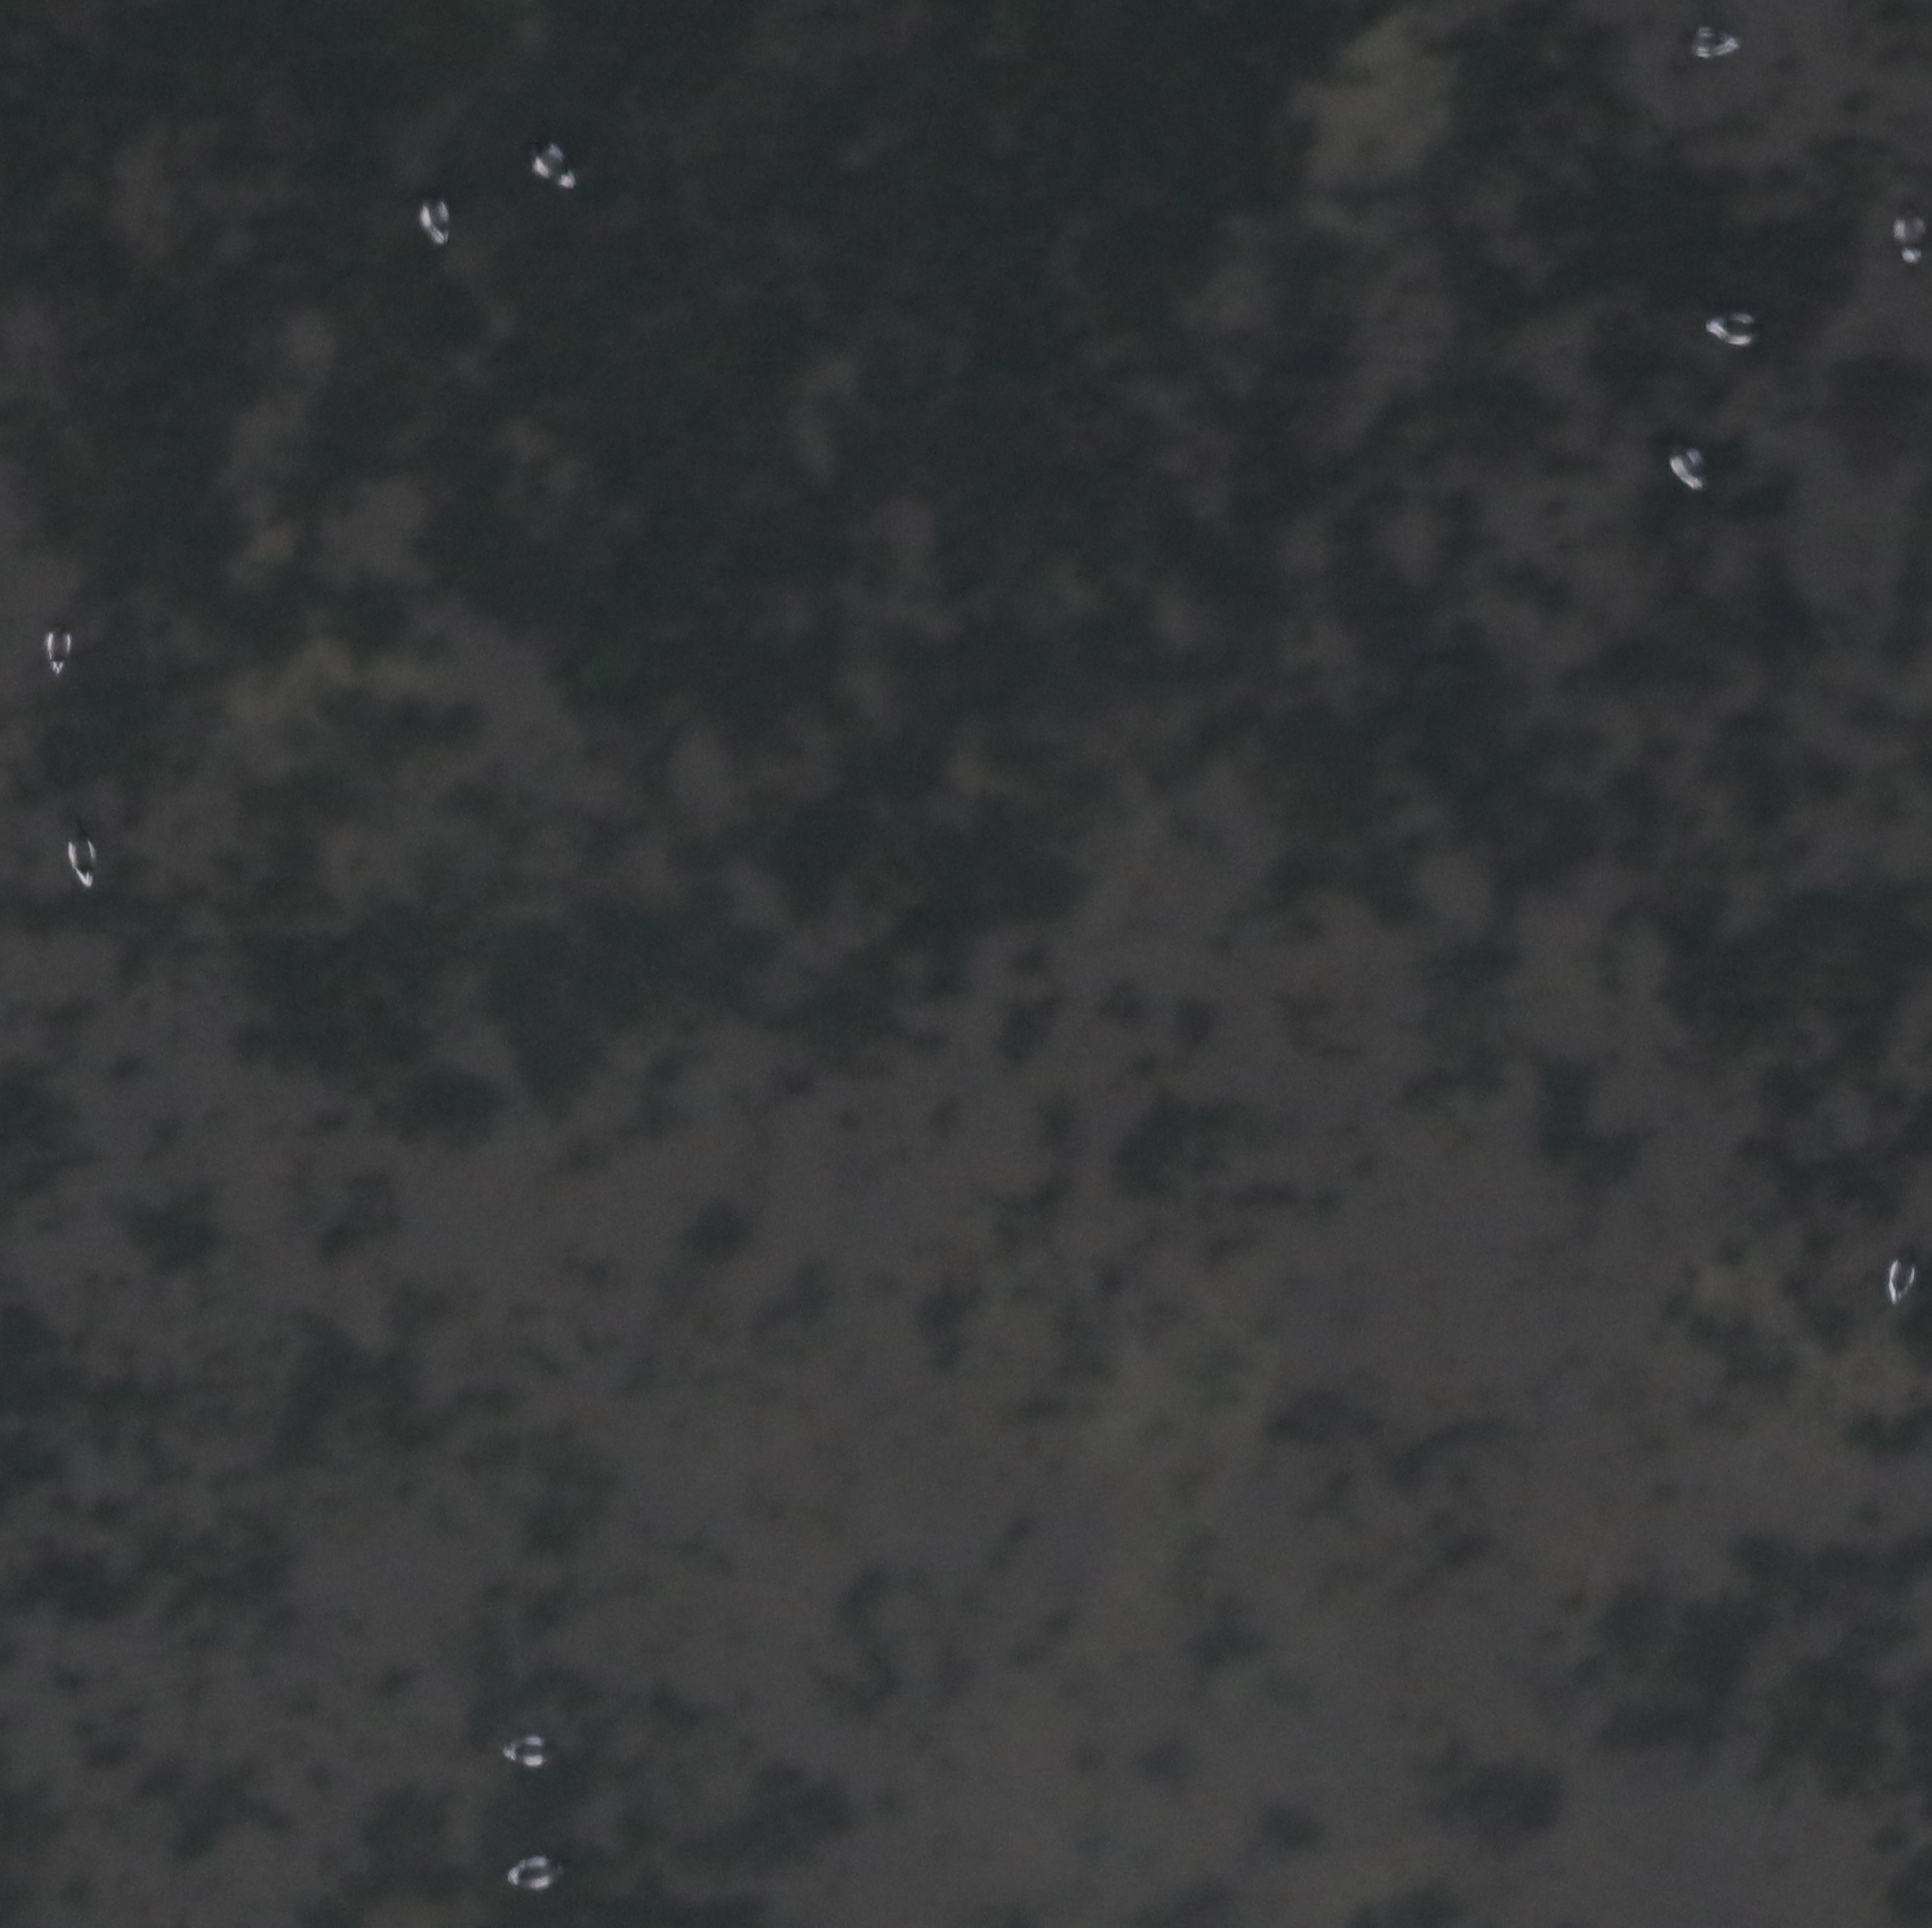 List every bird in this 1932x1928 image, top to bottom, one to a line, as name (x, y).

brant (1709, 45)
brant (554, 164)
brant (437, 218)
brant (1909, 235)
brant (1735, 328)
brant (1688, 468)
brant (59, 650)
brant (82, 856)
brant (1900, 1279)
brant (529, 1754)
brant (536, 1875)